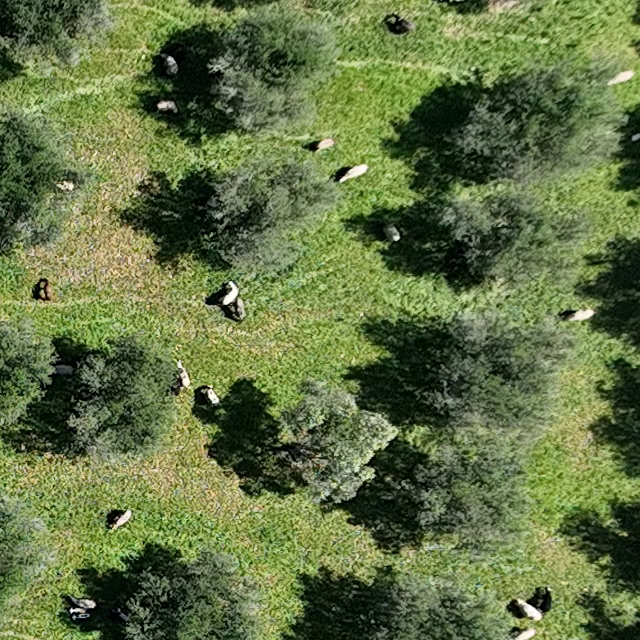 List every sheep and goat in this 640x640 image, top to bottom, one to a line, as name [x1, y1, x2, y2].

sheep [210, 48, 234, 73]
sheep [160, 54, 178, 75]
sheep [607, 70, 634, 86]
sheep [210, 86, 237, 97]
sheep [158, 101, 178, 114]
sheep [214, 101, 234, 115]
sheep [313, 137, 334, 154]
sheep [338, 164, 367, 184]
sheep [55, 179, 74, 192]
sheep [384, 225, 401, 242]
sheep [42, 277, 52, 300]
sheep [221, 280, 239, 306]
sheep [237, 296, 246, 319]
sheep [567, 309, 593, 324]
sheep [177, 360, 192, 390]
sheep [54, 365, 73, 375]
sheep [206, 388, 221, 405]
sheep [109, 509, 132, 532]
sheep [539, 587, 551, 613]
sheep [70, 596, 96, 609]
sheep [515, 598, 543, 620]
sheep [70, 607, 86, 614]
sheep [72, 614, 90, 619]
sheep [507, 628, 534, 639]